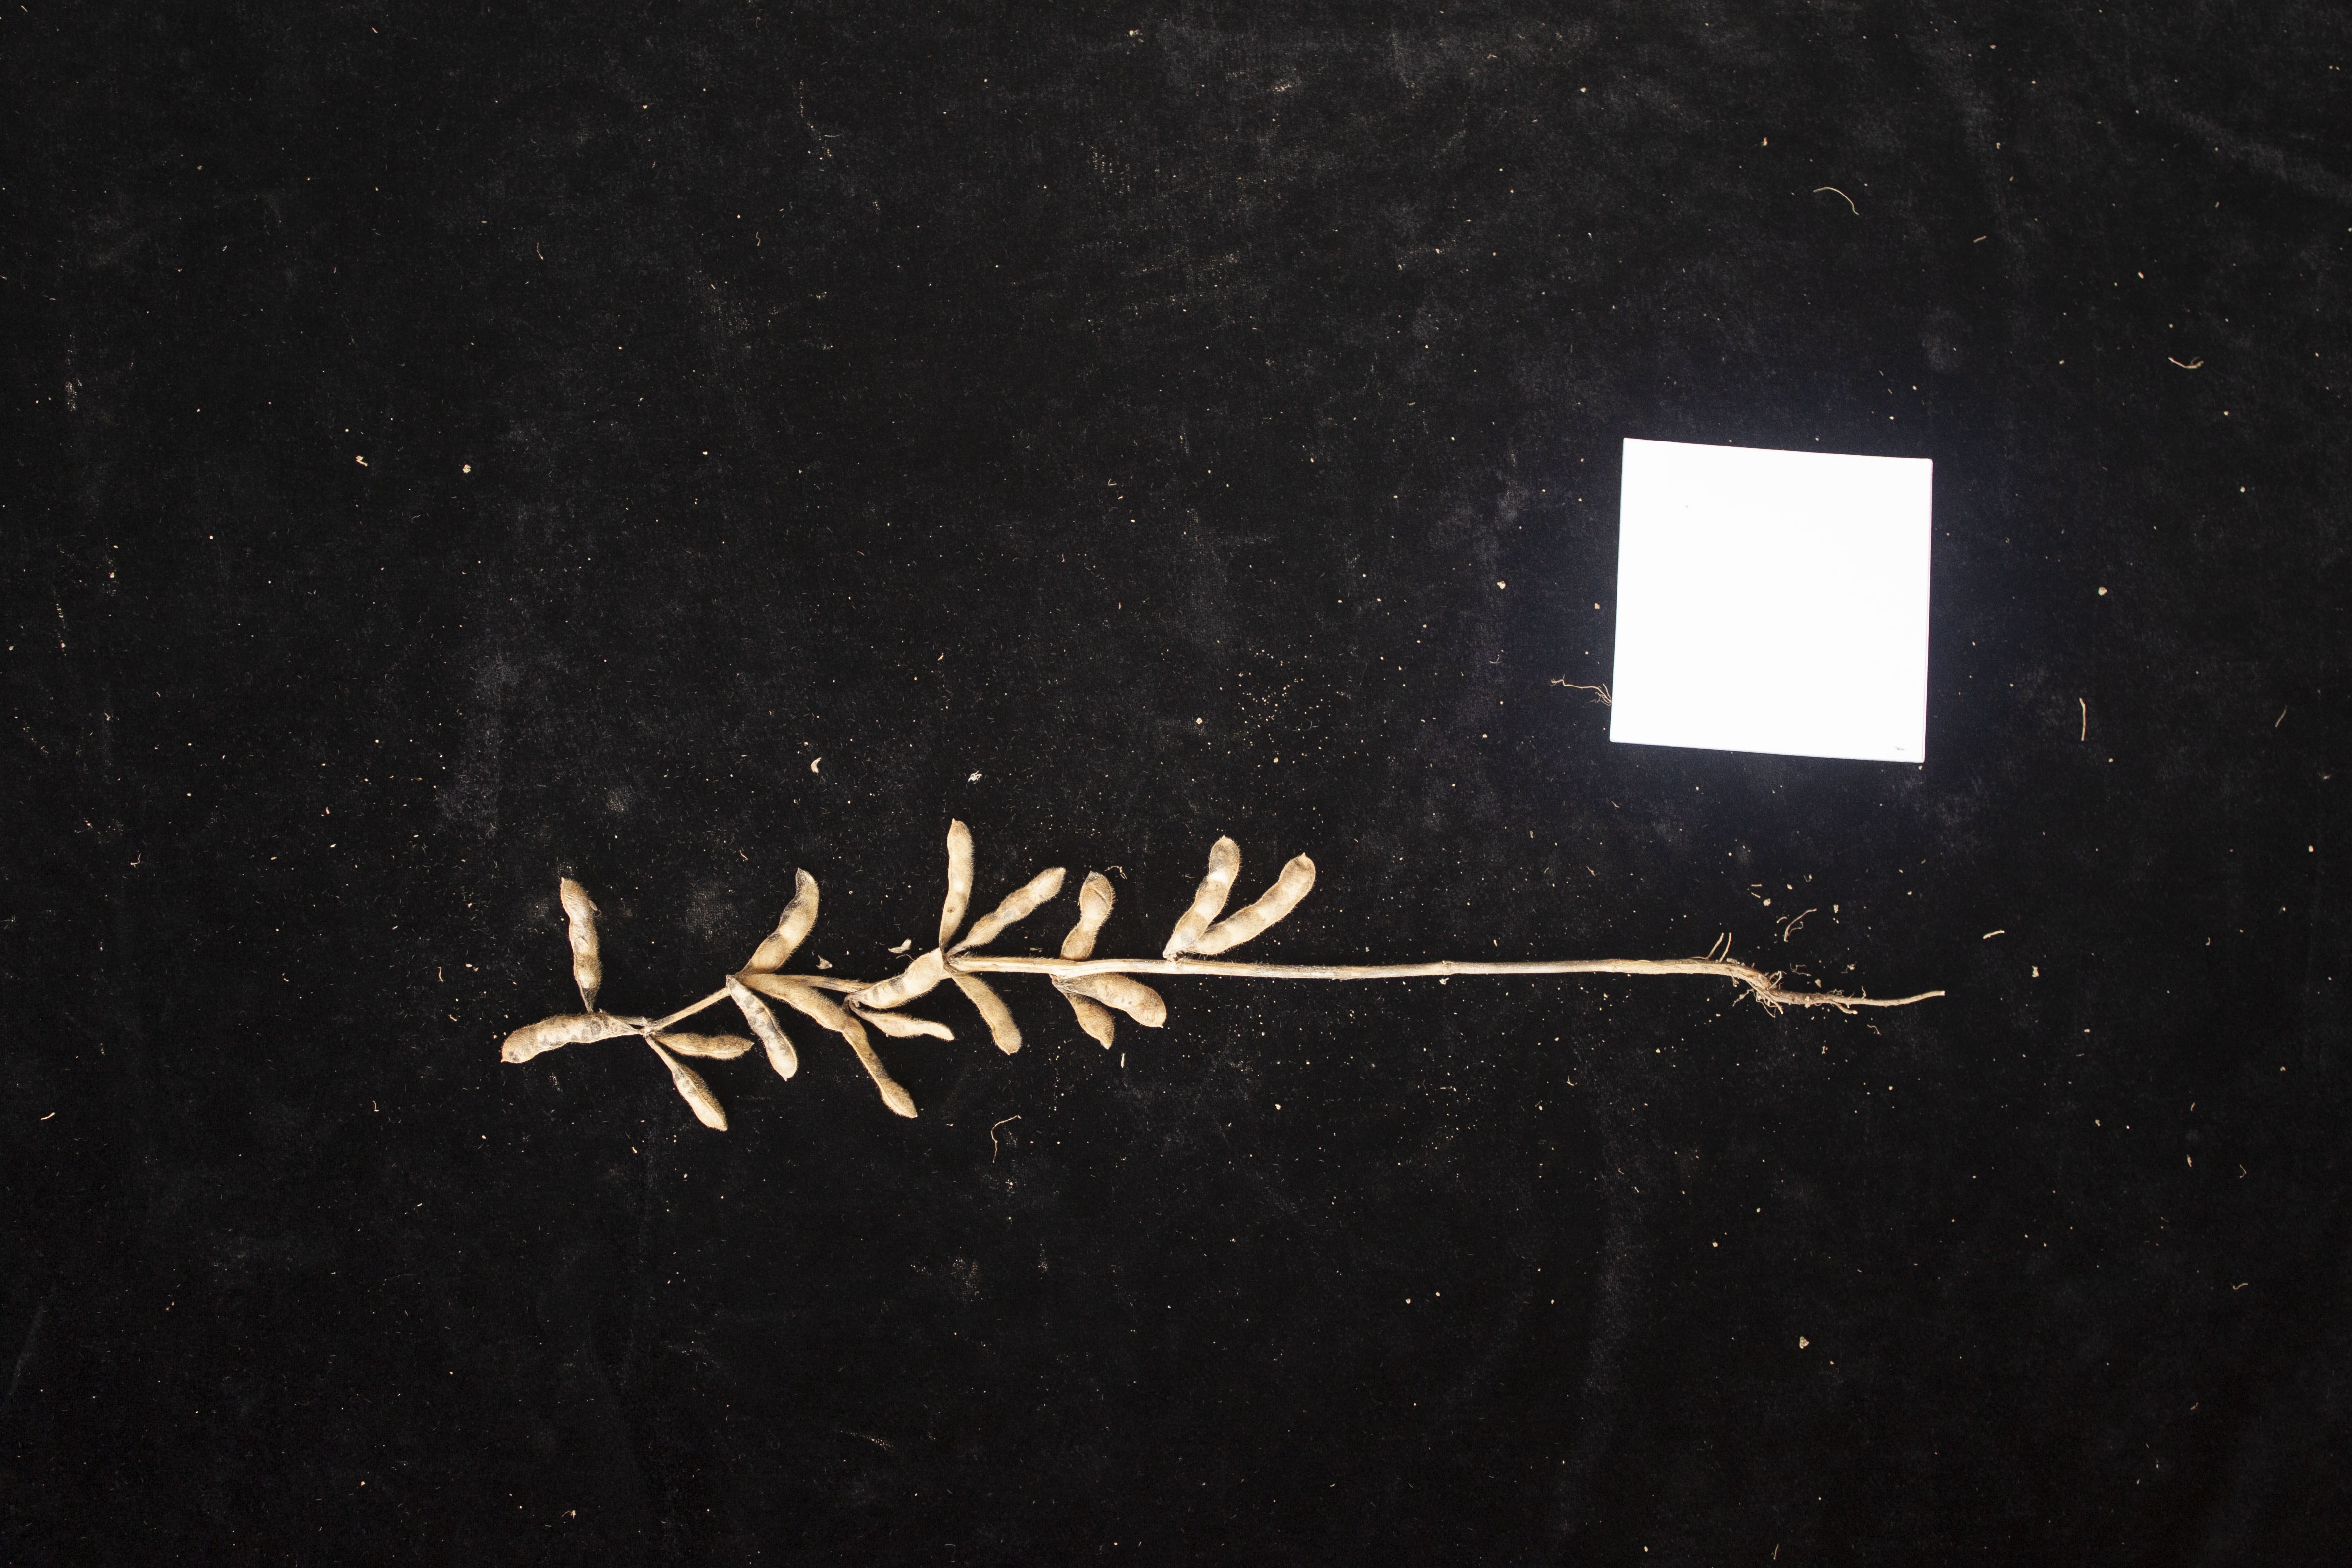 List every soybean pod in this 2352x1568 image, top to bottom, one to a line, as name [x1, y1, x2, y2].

soybean pod [940, 823, 973, 951]
soybean pod [1166, 838, 1241, 957]
soybean pod [1189, 859, 1314, 955]
soybean pod [952, 868, 1065, 956]
soybean pod [747, 870, 816, 972]
soybean pod [1062, 876, 1115, 961]
soybean pod [560, 879, 601, 1010]
soybean pod [857, 951, 943, 1011]
soybean pod [949, 967, 1020, 1054]
soybean pod [744, 975, 849, 1032]
soybean pod [1061, 975, 1167, 1028]
soybean pod [726, 978, 796, 1080]
soybean pod [1066, 997, 1115, 1049]
soybean pod [855, 1010, 951, 1042]
soybean pod [502, 1013, 643, 1063]
soybean pod [845, 1018, 915, 1121]
soybean pod [659, 1032, 752, 1059]
soybean pod [648, 1037, 726, 1131]